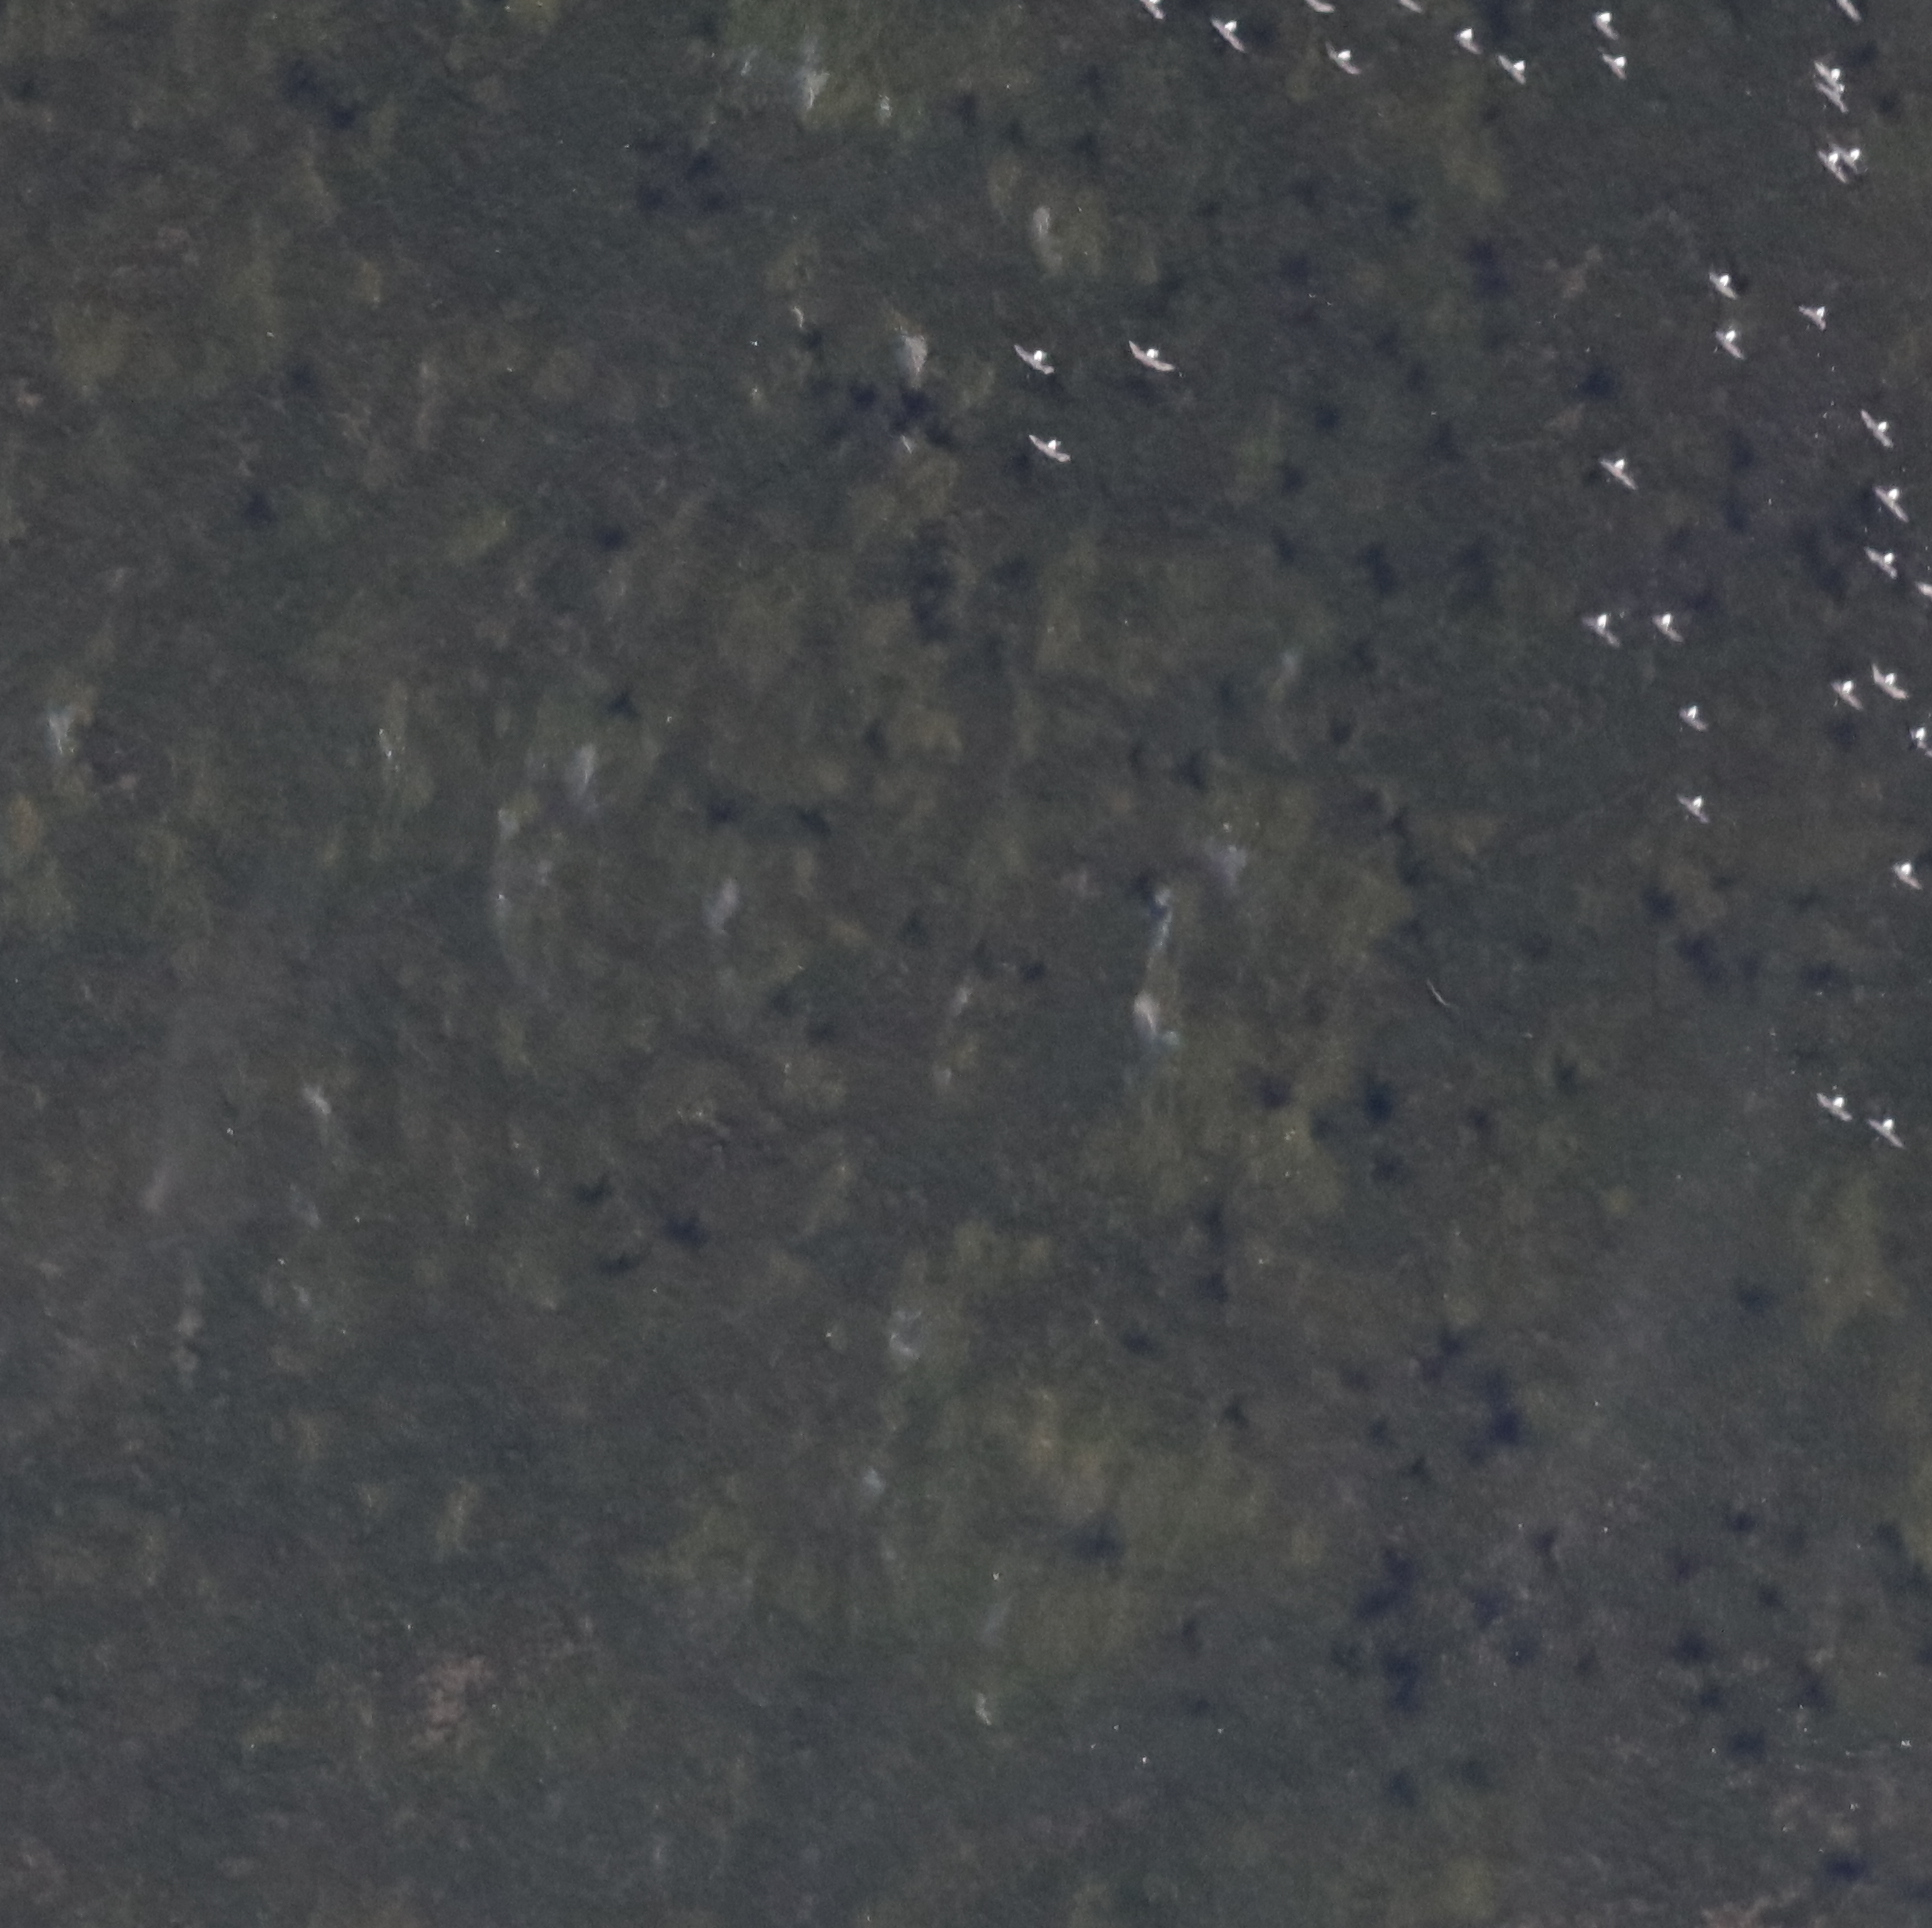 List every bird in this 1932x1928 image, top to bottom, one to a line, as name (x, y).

brant (1158, 2)
brant (1850, 6)
brant (1610, 11)
brant (1225, 32)
brant (1471, 39)
brant (1345, 54)
brant (1617, 68)
brant (1510, 73)
brant (1825, 78)
brant (1835, 96)
brant (1859, 159)
brant (1828, 171)
brant (1738, 277)
brant (1812, 315)
brant (1732, 345)
brant (1146, 348)
brant (1029, 359)
brant (1880, 425)
brant (1061, 444)
brant (1618, 468)
brant (1885, 505)
brant (1883, 561)
brant (1674, 620)
brant (1599, 638)
brant (1894, 674)
brant (1846, 701)
brant (1696, 708)
brant (1705, 816)
brant (1914, 869)
brant (1834, 1104)
brant (1895, 1129)